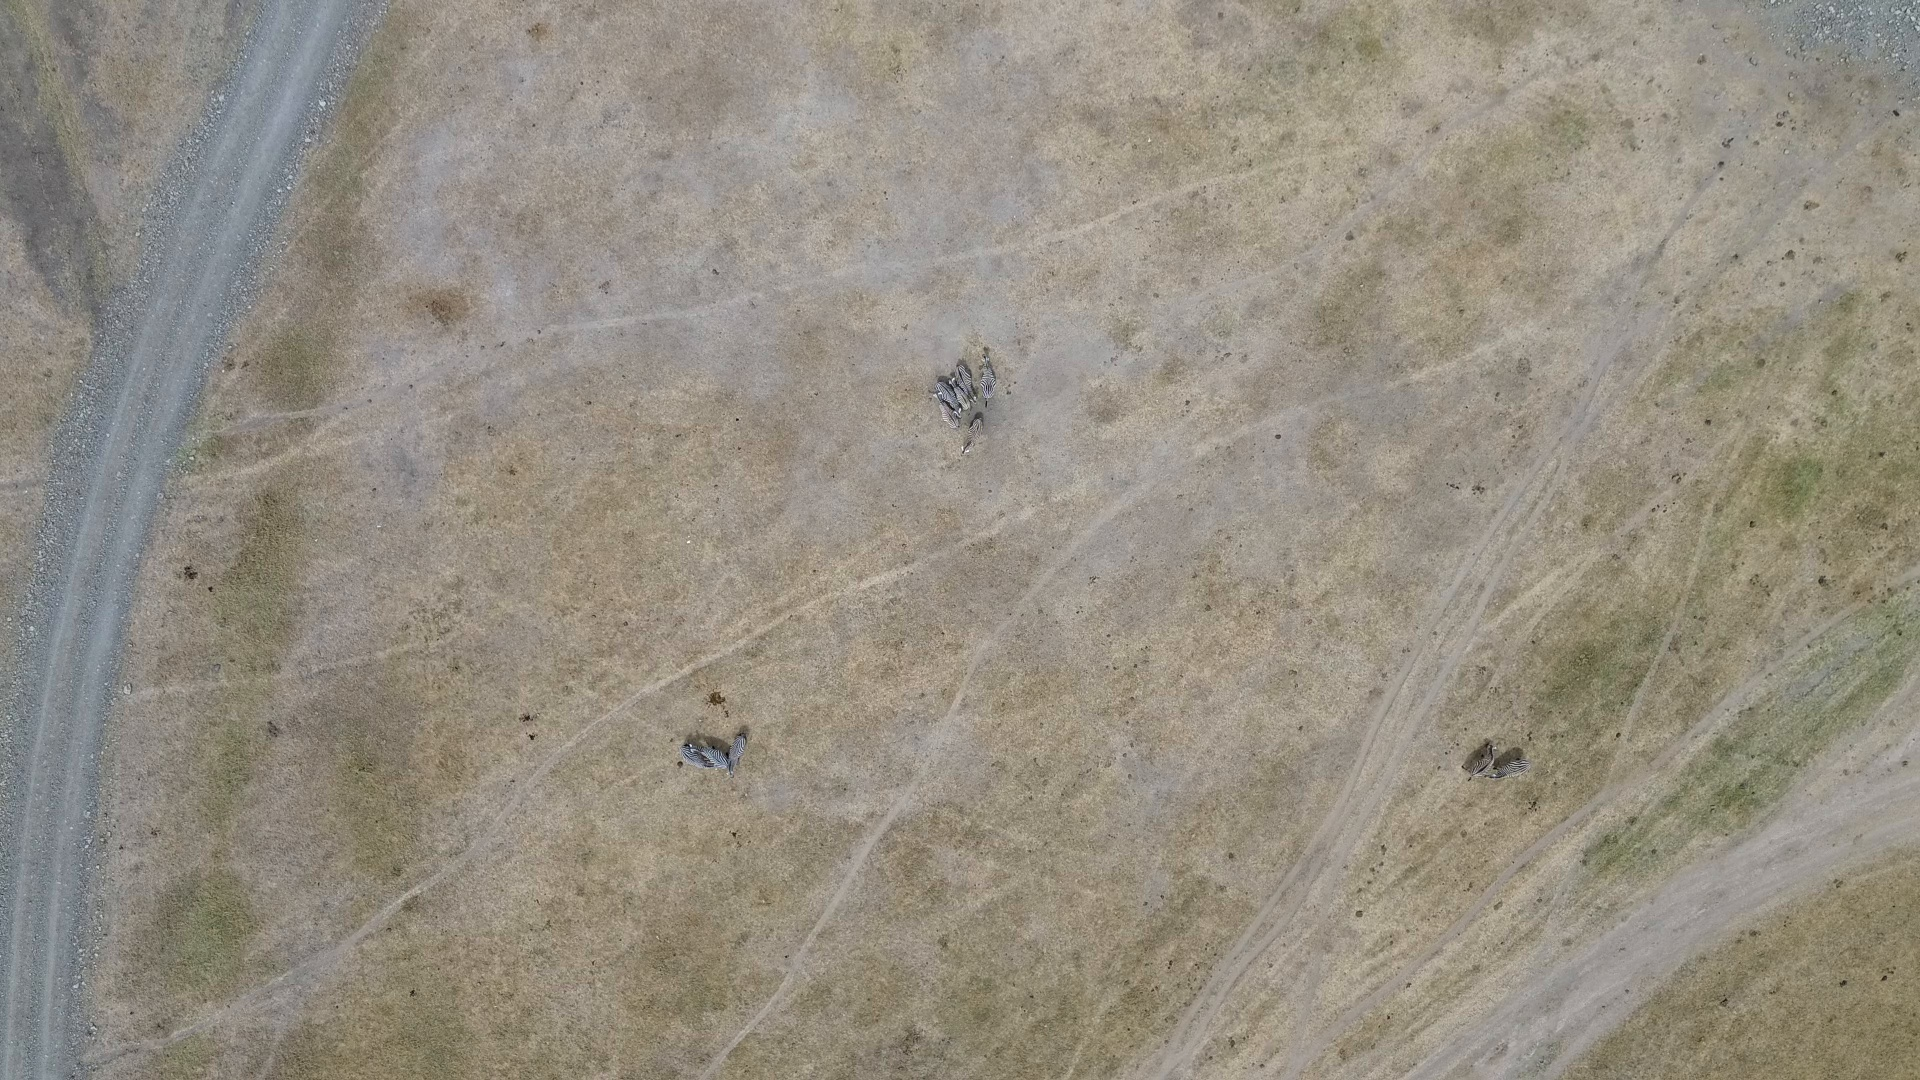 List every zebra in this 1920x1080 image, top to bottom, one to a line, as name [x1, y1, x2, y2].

zebra [980, 357, 996, 398]
zebra [956, 365, 979, 404]
zebra [947, 376, 970, 411]
zebra [936, 380, 961, 418]
zebra [933, 392, 959, 428]
zebra [964, 420, 981, 454]
zebra [727, 736, 745, 770]
zebra [696, 745, 735, 779]
zebra [677, 746, 710, 770]
zebra [1471, 757, 1494, 777]
zebra [1491, 760, 1530, 778]